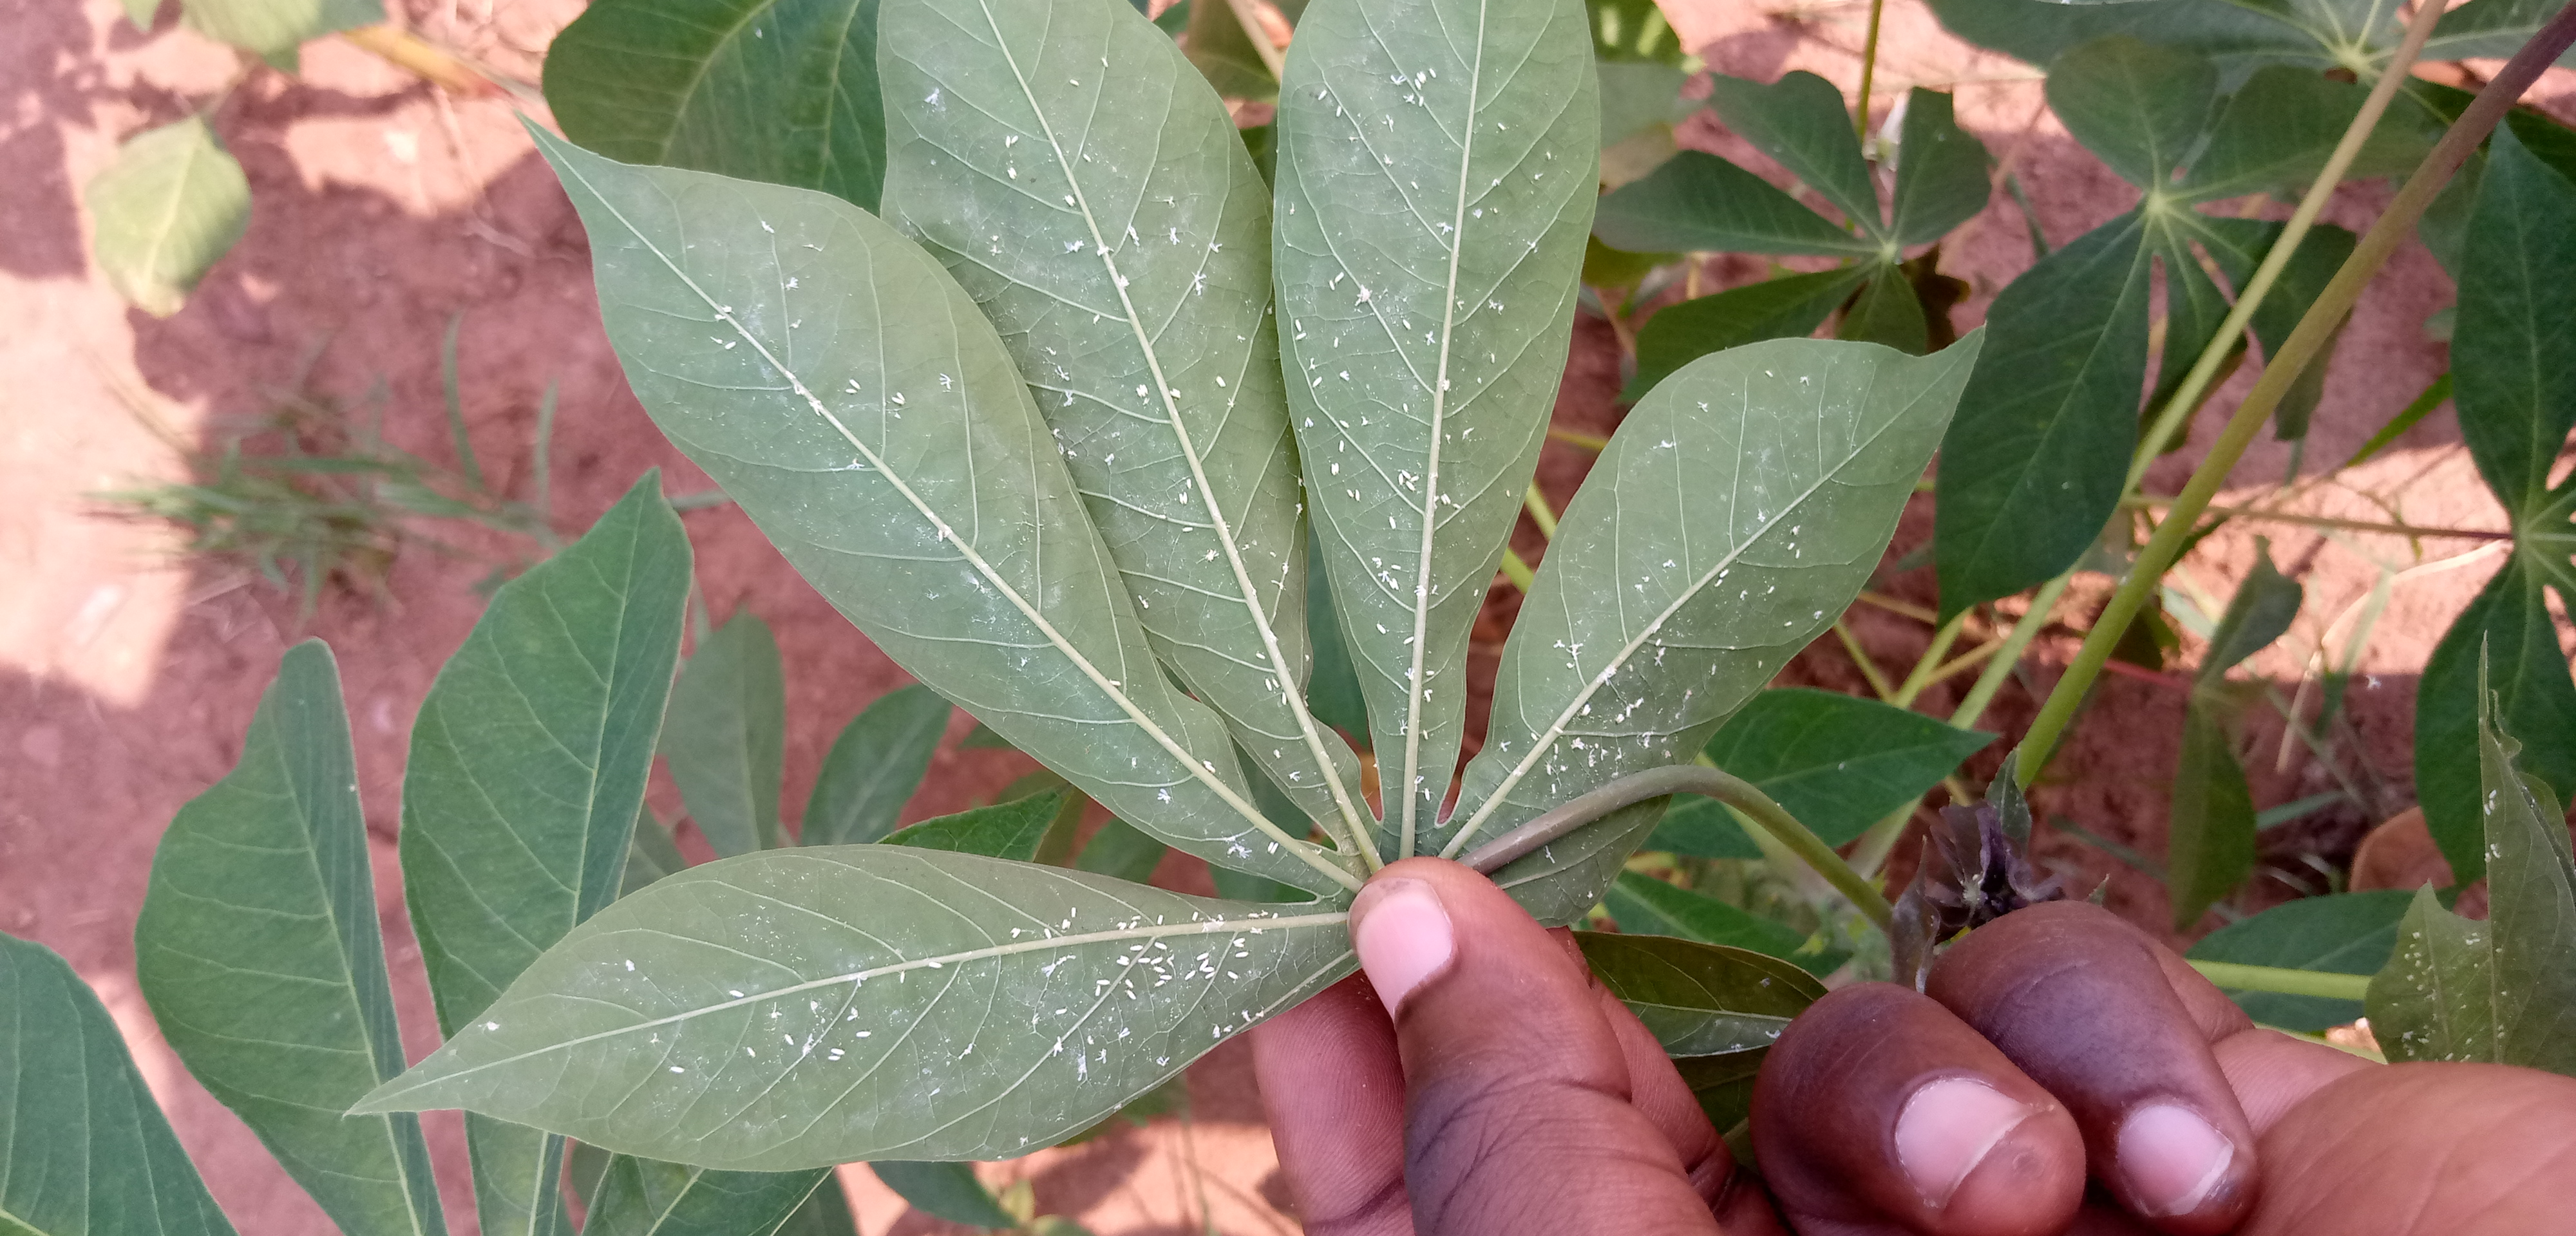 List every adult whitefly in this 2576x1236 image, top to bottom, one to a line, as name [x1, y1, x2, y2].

whitefly [752, 26, 765, 41]
whitefly [1099, 55, 1110, 69]
whitefly [1428, 67, 1439, 79]
whitefly [1388, 72, 1408, 88]
whitefly [1068, 77, 1081, 88]
whitefly [1414, 78, 1423, 90]
whitefly [921, 84, 943, 108]
whitefly [1317, 88, 1330, 102]
whitefly [1402, 92, 1416, 105]
whitefly [1418, 95, 1425, 108]
whitefly [1334, 104, 1343, 118]
whitefly [1495, 120, 1507, 131]
whitefly [1004, 134, 1012, 149]
whitefly [1010, 134, 1021, 144]
whitefly [1544, 150, 1554, 162]
whitefly [1081, 152, 1092, 163]
whitefly [1010, 167, 1019, 177]
whitefly [1007, 169, 1016, 180]
whitefly [1410, 178, 1421, 191]
whitefly [1064, 192, 1078, 208]
whitefly [1472, 207, 1484, 220]
whitefly [759, 218, 777, 235]
whitefly [1432, 220, 1455, 236]
whitefly [1168, 225, 1181, 246]
whitefly [1068, 237, 1086, 254]
whitefly [1206, 238, 1226, 254]
whitefly [1094, 243, 1116, 257]
whitefly [1189, 270, 1209, 281]
whitefly [1116, 270, 1132, 289]
whitefly [1335, 270, 1345, 284]
whitefly [783, 276, 800, 292]
whitefly [1328, 279, 1337, 292]
whitefly [721, 303, 734, 314]
whitefly [1265, 303, 1276, 316]
whitefly [712, 312, 726, 322]
whitefly [1090, 312, 1103, 326]
whitefly [1401, 317, 1412, 332]
whitefly [1293, 317, 1303, 332]
whitefly [1423, 328, 1437, 347]
whitefly [1294, 331, 1307, 342]
whitefly [1331, 335, 1341, 350]
whitefly [724, 340, 737, 351]
whitefly [1490, 350, 1497, 364]
whitefly [1054, 365, 1072, 382]
whitefly [1762, 368, 1777, 379]
whitefly [936, 369, 957, 393]
whitefly [1338, 370, 1352, 384]
whitefly [1213, 373, 1227, 388]
whitefly [1797, 374, 1812, 388]
whitefly [1311, 376, 1325, 389]
whitefly [849, 377, 860, 390]
whitefly [1142, 382, 1150, 395]
whitefly [1136, 386, 1145, 398]
whitefly [1168, 386, 1183, 400]
whitefly [843, 388, 858, 395]
whitefly [1061, 389, 1076, 408]
whitefly [896, 391, 906, 400]
whitefly [891, 395, 904, 406]
whitefly [1224, 395, 1236, 409]
whitefly [808, 399, 826, 419]
whitefly [1695, 399, 1710, 414]
whitefly [1401, 402, 1410, 413]
whitefly [1302, 416, 1315, 429]
whitefly [1338, 417, 1352, 431]
whitefly [1461, 425, 1476, 443]
whitefly [1051, 426, 1065, 440]
whitefly [1658, 437, 1676, 450]
whitefly [1337, 438, 1347, 454]
whitefly [1065, 449, 1079, 461]
whitefly [1103, 451, 1116, 466]
whitefly [1331, 462, 1335, 476]
whitefly [1335, 462, 1341, 475]
whitefly [1401, 469, 1410, 480]
whitefly [1397, 471, 1405, 487]
whitefly [1411, 474, 1420, 482]
whitefly [1185, 477, 1194, 489]
whitefly [1405, 479, 1416, 492]
whitefly [1345, 487, 1354, 498]
whitefly [1353, 487, 1361, 502]
whitefly [1504, 489, 1513, 498]
whitefly [1183, 490, 1189, 505]
whitefly [1177, 491, 1183, 505]
whitefly [1293, 500, 1307, 516]
whitefly [1452, 502, 1463, 510]
whitefly [1755, 511, 1768, 524]
whitefly [1388, 514, 1397, 530]
whitefly [943, 522, 954, 538]
whitefly [1180, 524, 1196, 534]
whitefly [936, 527, 943, 544]
whitefly [1786, 540, 1796, 550]
whitefly [1202, 547, 1218, 563]
whitefly [1793, 547, 1802, 561]
whitefly [1370, 556, 1384, 568]
whitefly [1660, 557, 1678, 571]
whitefly [1280, 560, 1290, 575]
whitefly [1389, 563, 1402, 572]
whitefly [1718, 567, 1730, 579]
whitefly [1376, 568, 1390, 583]
whitefly [1391, 576, 1401, 590]
whitefly [1268, 578, 1287, 592]
whitefly [1712, 578, 1723, 588]
whitefly [1430, 581, 1441, 596]
whitefly [1413, 582, 1428, 599]
whitefly [1631, 582, 1645, 595]
whitefly [1765, 584, 1776, 595]
whitefly [1472, 587, 1481, 599]
whitefly [1738, 588, 1750, 602]
whitefly [1136, 593, 1152, 610]
whitefly [1812, 608, 1824, 622]
whitefly [1783, 618, 1793, 628]
whitefly [1375, 622, 1388, 635]
whitefly [1403, 634, 1415, 646]
whitefly [1551, 635, 1566, 650]
whitefly [1652, 637, 1665, 648]
whitefly [1567, 640, 1585, 650]
whitefly [1253, 651, 1267, 661]
whitefly [1303, 652, 1312, 662]
whitefly [1653, 655, 1665, 669]
whitefly [1756, 658, 1765, 671]
whitefly [1564, 660, 1575, 671]
whitefly [1709, 662, 1719, 677]
whitefly [1403, 666, 1416, 680]
whitefly [1424, 669, 1437, 677]
whitefly [1264, 676, 1274, 693]
whitefly [1272, 676, 1281, 690]
whitefly [1107, 678, 1124, 687]
whitefly [1423, 688, 1432, 703]
whitefly [1280, 689, 1288, 707]
whitefly [1634, 697, 1644, 710]
whitefly [1580, 702, 1591, 718]
whitefly [1625, 704, 1632, 719]
whitefly [1615, 712, 1625, 724]
whitefly [1553, 724, 1564, 735]
whitefly [1421, 727, 1431, 742]
whitefly [1528, 730, 1540, 742]
whitefly [1569, 736, 1586, 751]
whitefly [1497, 736, 1515, 754]
whitefly [1593, 741, 1600, 749]
whitefly [1552, 742, 1560, 755]
whitefly [1271, 748, 1282, 760]
whitefly [1202, 759, 1213, 765]
whitefly [1545, 761, 1554, 777]
whitefly [1206, 764, 1216, 773]
whitefly [1287, 769, 1303, 782]
whitefly [1549, 782, 1558, 796]
whitefly [1154, 785, 1175, 805]
whitefly [1423, 786, 1432, 801]
whitefly [1267, 840, 1274, 852]
whitefly [1271, 841, 1278, 855]
whitefly [1544, 843, 1557, 866]
whitefly [1585, 888, 1596, 899]
whitefly [1069, 904, 1079, 918]
whitefly [1190, 909, 1198, 922]
whitefly [1246, 911, 1260, 919]
whitefly [1271, 911, 1281, 920]
whitefly [1156, 912, 1164, 925]
whitefly [1217, 912, 1225, 922]
whitefly [1130, 913, 1142, 920]
whitefly [1061, 917, 1072, 931]
whitefly [1128, 919, 1138, 930]
whitefly [1117, 921, 1122, 928]
whitefly [1121, 921, 1127, 931]
whitefly [1010, 926, 1016, 933]
whitefly [1042, 926, 1054, 941]
whitefly [1248, 926, 1264, 936]
whitefly [1012, 928, 1021, 937]
whitefly [1232, 937, 1248, 948]
whitefly [1153, 940, 1170, 951]
whitefly [1128, 942, 1143, 951]
whitefly [1234, 950, 1249, 959]
whitefly [1196, 950, 1210, 960]
whitefly [1166, 952, 1176, 969]
whitefly [1119, 954, 1132, 961]
whitefly [1136, 956, 1150, 964]
whitefly [1150, 956, 1162, 966]
whitefly [1199, 957, 1211, 971]
whitefly [623, 958, 639, 973]
whitefly [1115, 959, 1130, 967]
whitefly [927, 959, 943, 970]
whitefly [1152, 965, 1166, 973]
whitefly [1204, 965, 1217, 972]
whitefly [898, 968, 907, 986]
whitefly [1184, 968, 1197, 982]
whitefly [1225, 968, 1240, 980]
whitefly [1204, 970, 1216, 979]
whitefly [1158, 973, 1173, 980]
whitefly [1093, 977, 1112, 986]
whitefly [1123, 977, 1135, 989]
whitefly [1153, 980, 1166, 988]
whitefly [1093, 984, 1104, 998]
whitefly [727, 988, 744, 999]
whitefly [1124, 988, 1139, 1002]
whitefly [769, 1001, 784, 1020]
whitefly [844, 1004, 862, 1022]
whitefly [1240, 1006, 1252, 1022]
whitefly [1054, 1007, 1069, 1015]
whitefly [485, 1020, 501, 1033]
whitefly [1210, 1020, 1221, 1040]
whitefly [1223, 1022, 1235, 1034]
whitefly [1117, 1025, 1133, 1038]
whitefly [1763, 1028, 1782, 1041]
whitefly [853, 1029, 873, 1038]
whitefly [782, 1032, 795, 1046]
whitefly [1050, 1032, 1065, 1057]
whitefly [1085, 1034, 1095, 1045]
whitefly [745, 1045, 759, 1058]
whitefly [829, 1045, 847, 1057]
whitefly [1093, 1046, 1109, 1065]
whitefly [827, 1054, 841, 1062]
whitefly [1155, 1054, 1171, 1068]
whitefly [667, 1062, 686, 1075]